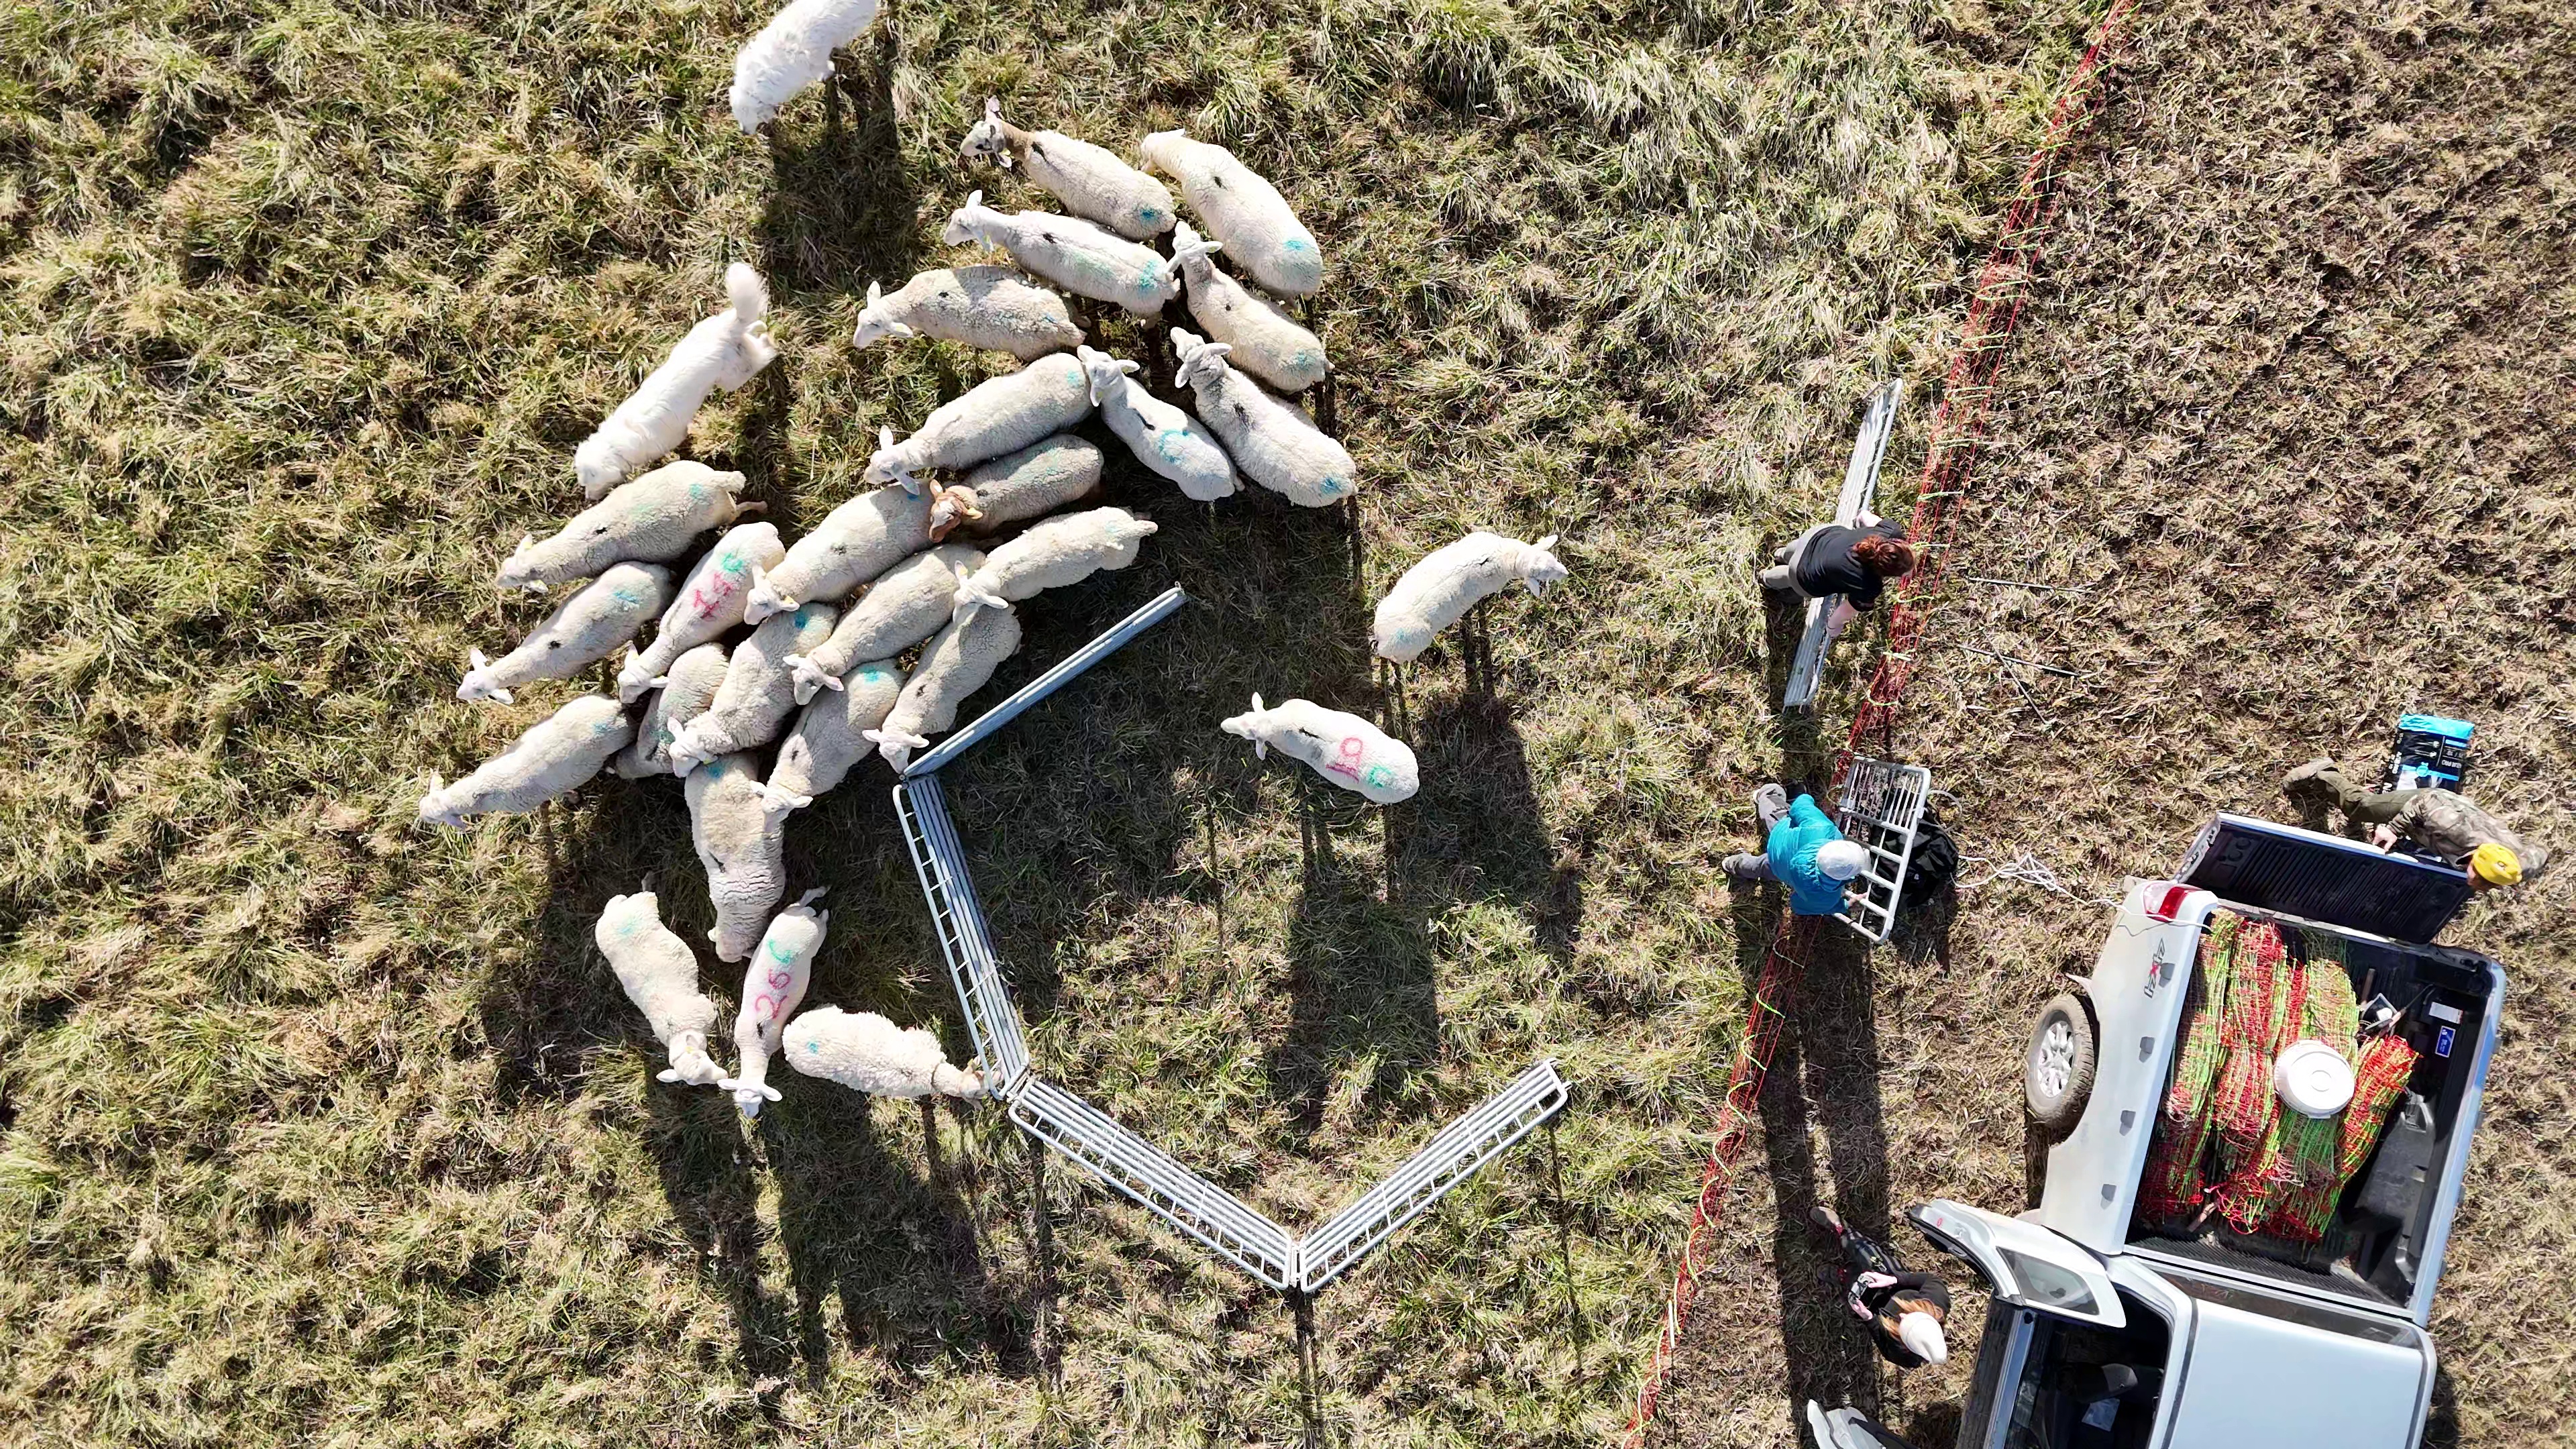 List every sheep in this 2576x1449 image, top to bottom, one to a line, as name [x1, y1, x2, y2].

sheep [958, 95, 1176, 242]
sheep [1139, 128, 1328, 312]
sheep [945, 190, 1179, 328]
sheep [1166, 222, 1336, 393]
sheep [853, 265, 1090, 357]
sheep [1170, 326, 1357, 507]
sheep [1077, 345, 1236, 505]
sheep [863, 354, 1089, 494]
sheep [928, 433, 1103, 543]
sheep [495, 461, 767, 592]
sheep [743, 480, 959, 625]
sheep [951, 507, 1160, 625]
sheep [617, 522, 786, 703]
sheep [1374, 530, 1568, 664]
sheep [782, 544, 987, 705]
sheep [457, 562, 677, 704]
sheep [670, 595, 830, 775]
sheep [861, 601, 1023, 775]
sheep [612, 636, 726, 782]
sheep [756, 657, 902, 826]
sheep [418, 693, 633, 830]
sheep [1221, 693, 1421, 805]
sheep [685, 751, 785, 961]
sheep [594, 872, 728, 1085]
sheep [717, 884, 829, 1117]
sheep [782, 1003, 1006, 1111]